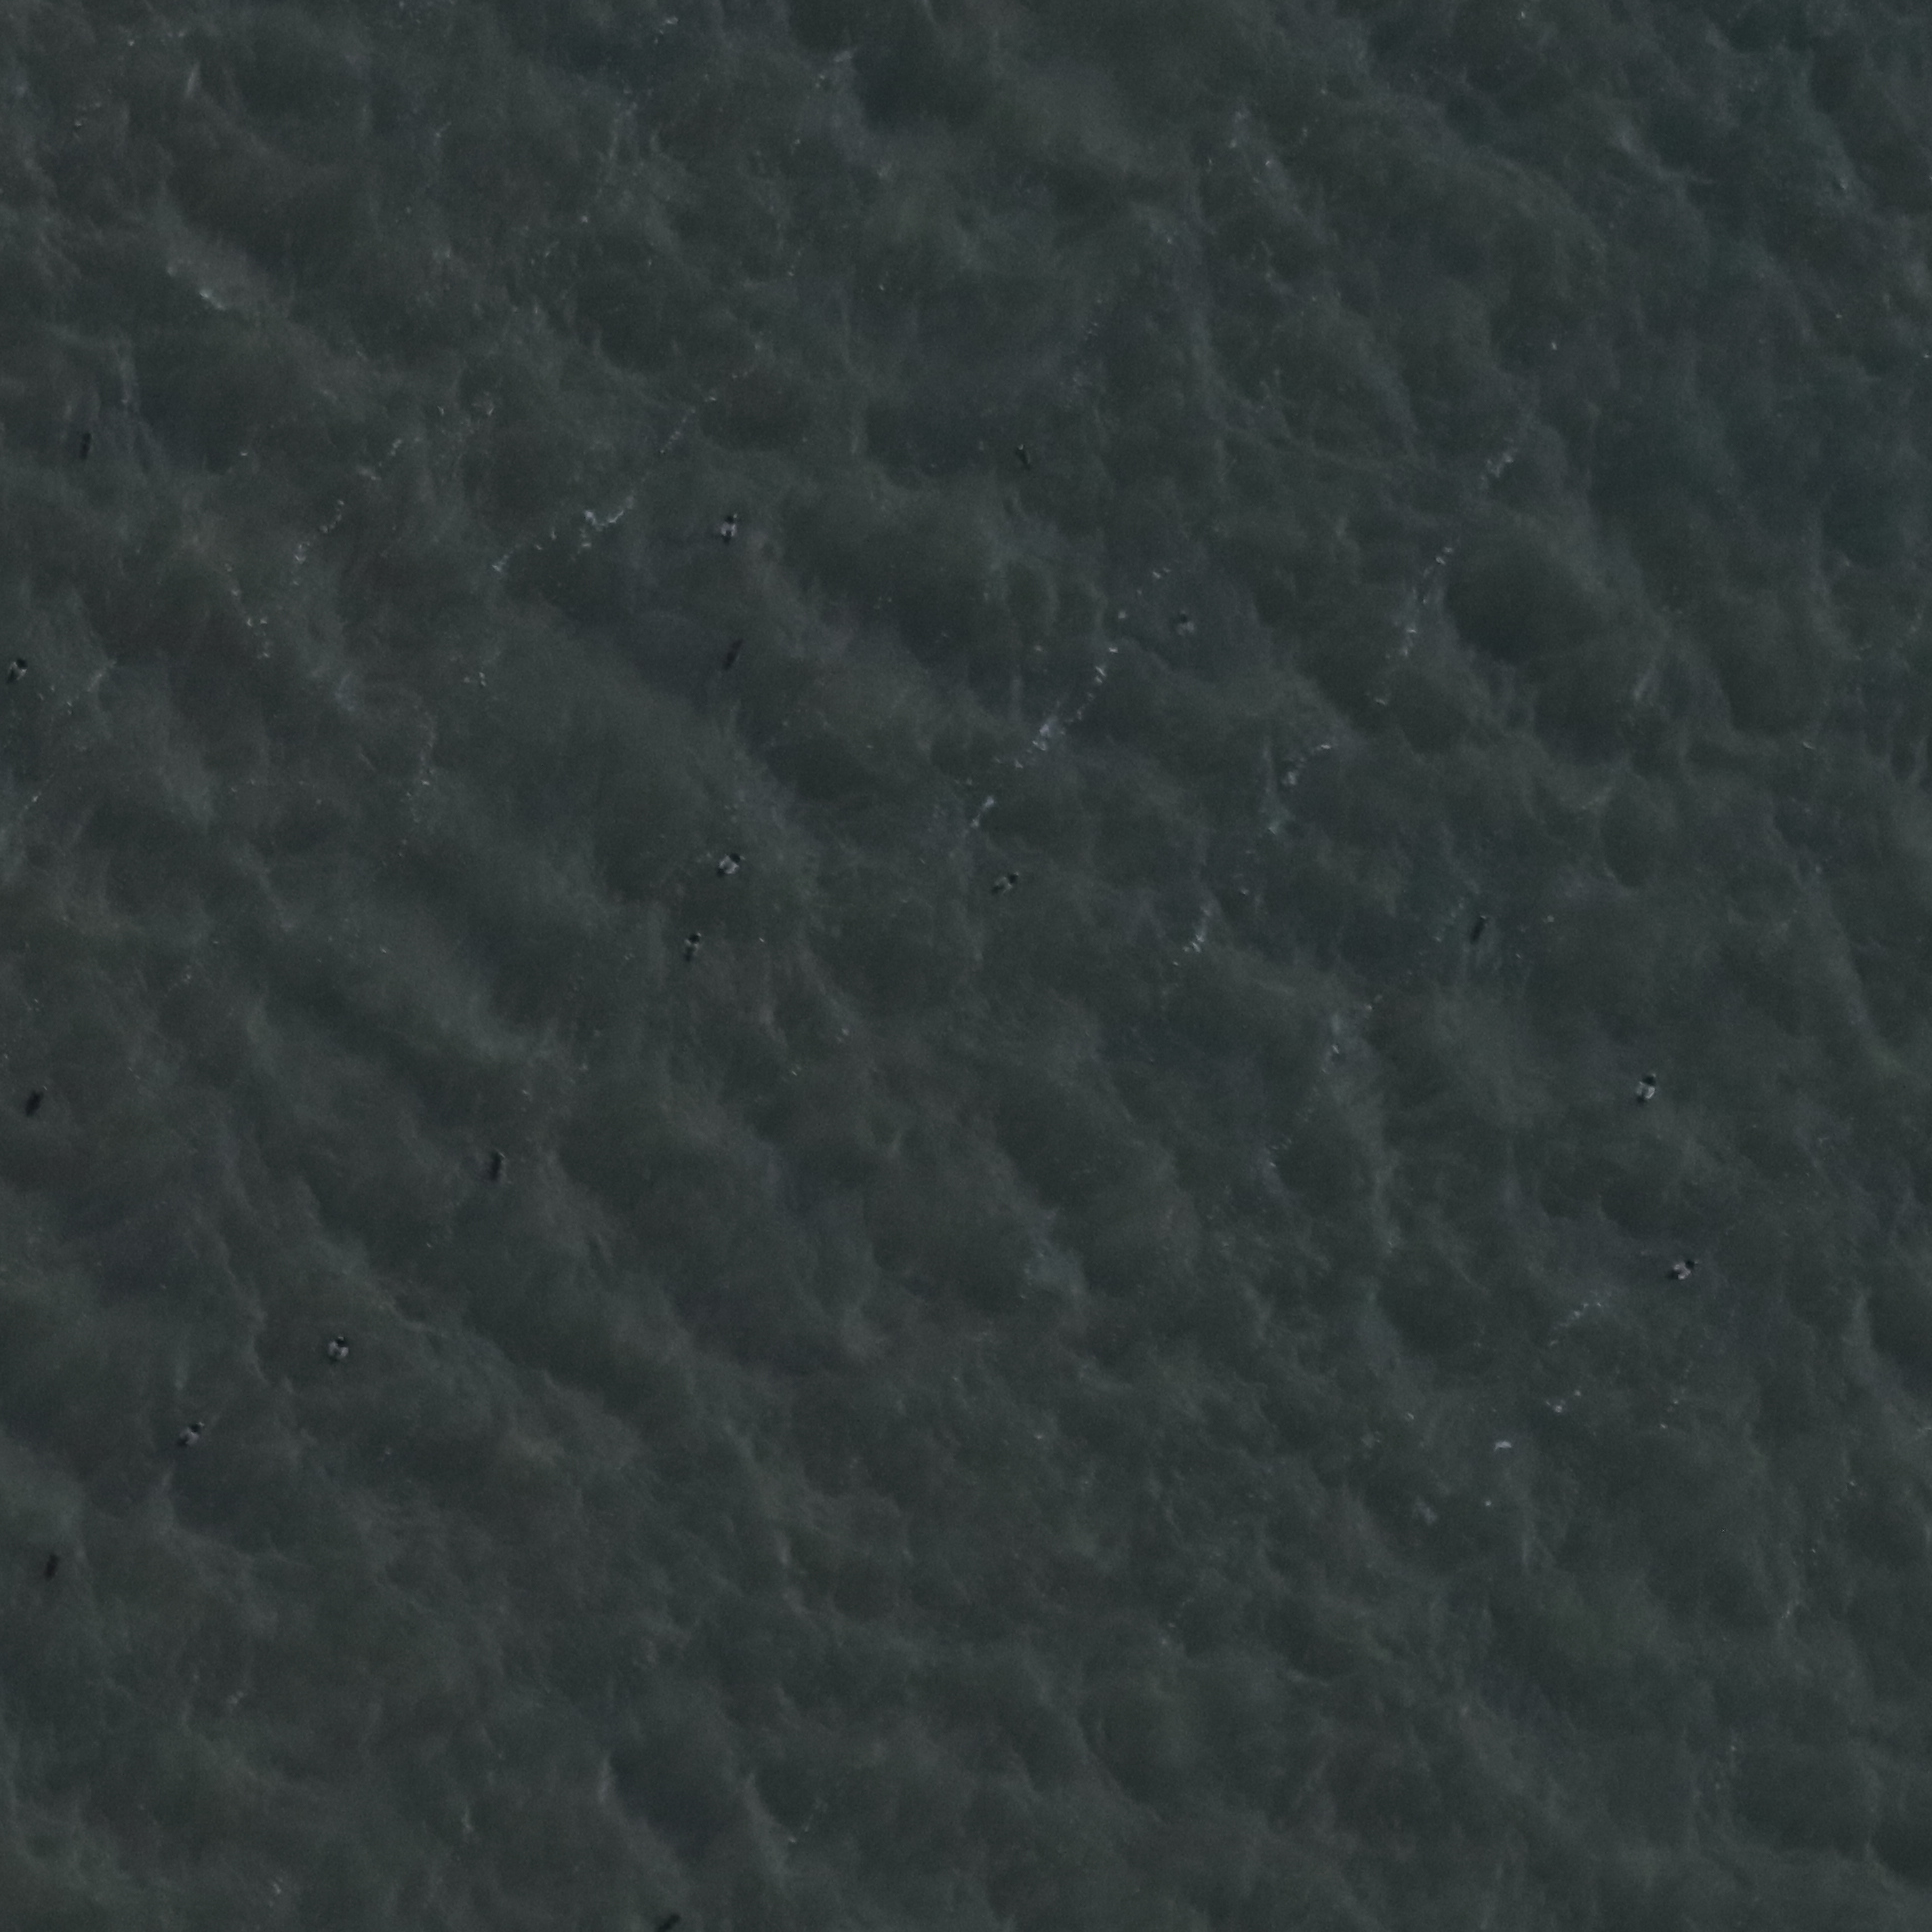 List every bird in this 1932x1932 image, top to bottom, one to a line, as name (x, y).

other bird (83, 447)
other bird (1024, 457)
other bird (729, 530)
other bird (1183, 624)
other bird (730, 656)
other bird (18, 673)
other bird (730, 864)
other bird (1008, 885)
other bird (1478, 932)
other bird (692, 948)
other bird (1648, 1089)
other bird (36, 1099)
other bird (496, 1165)
other bird (1685, 1269)
other bird (341, 1349)
other bird (190, 1434)
other bird (51, 1571)
other bird (670, 1924)